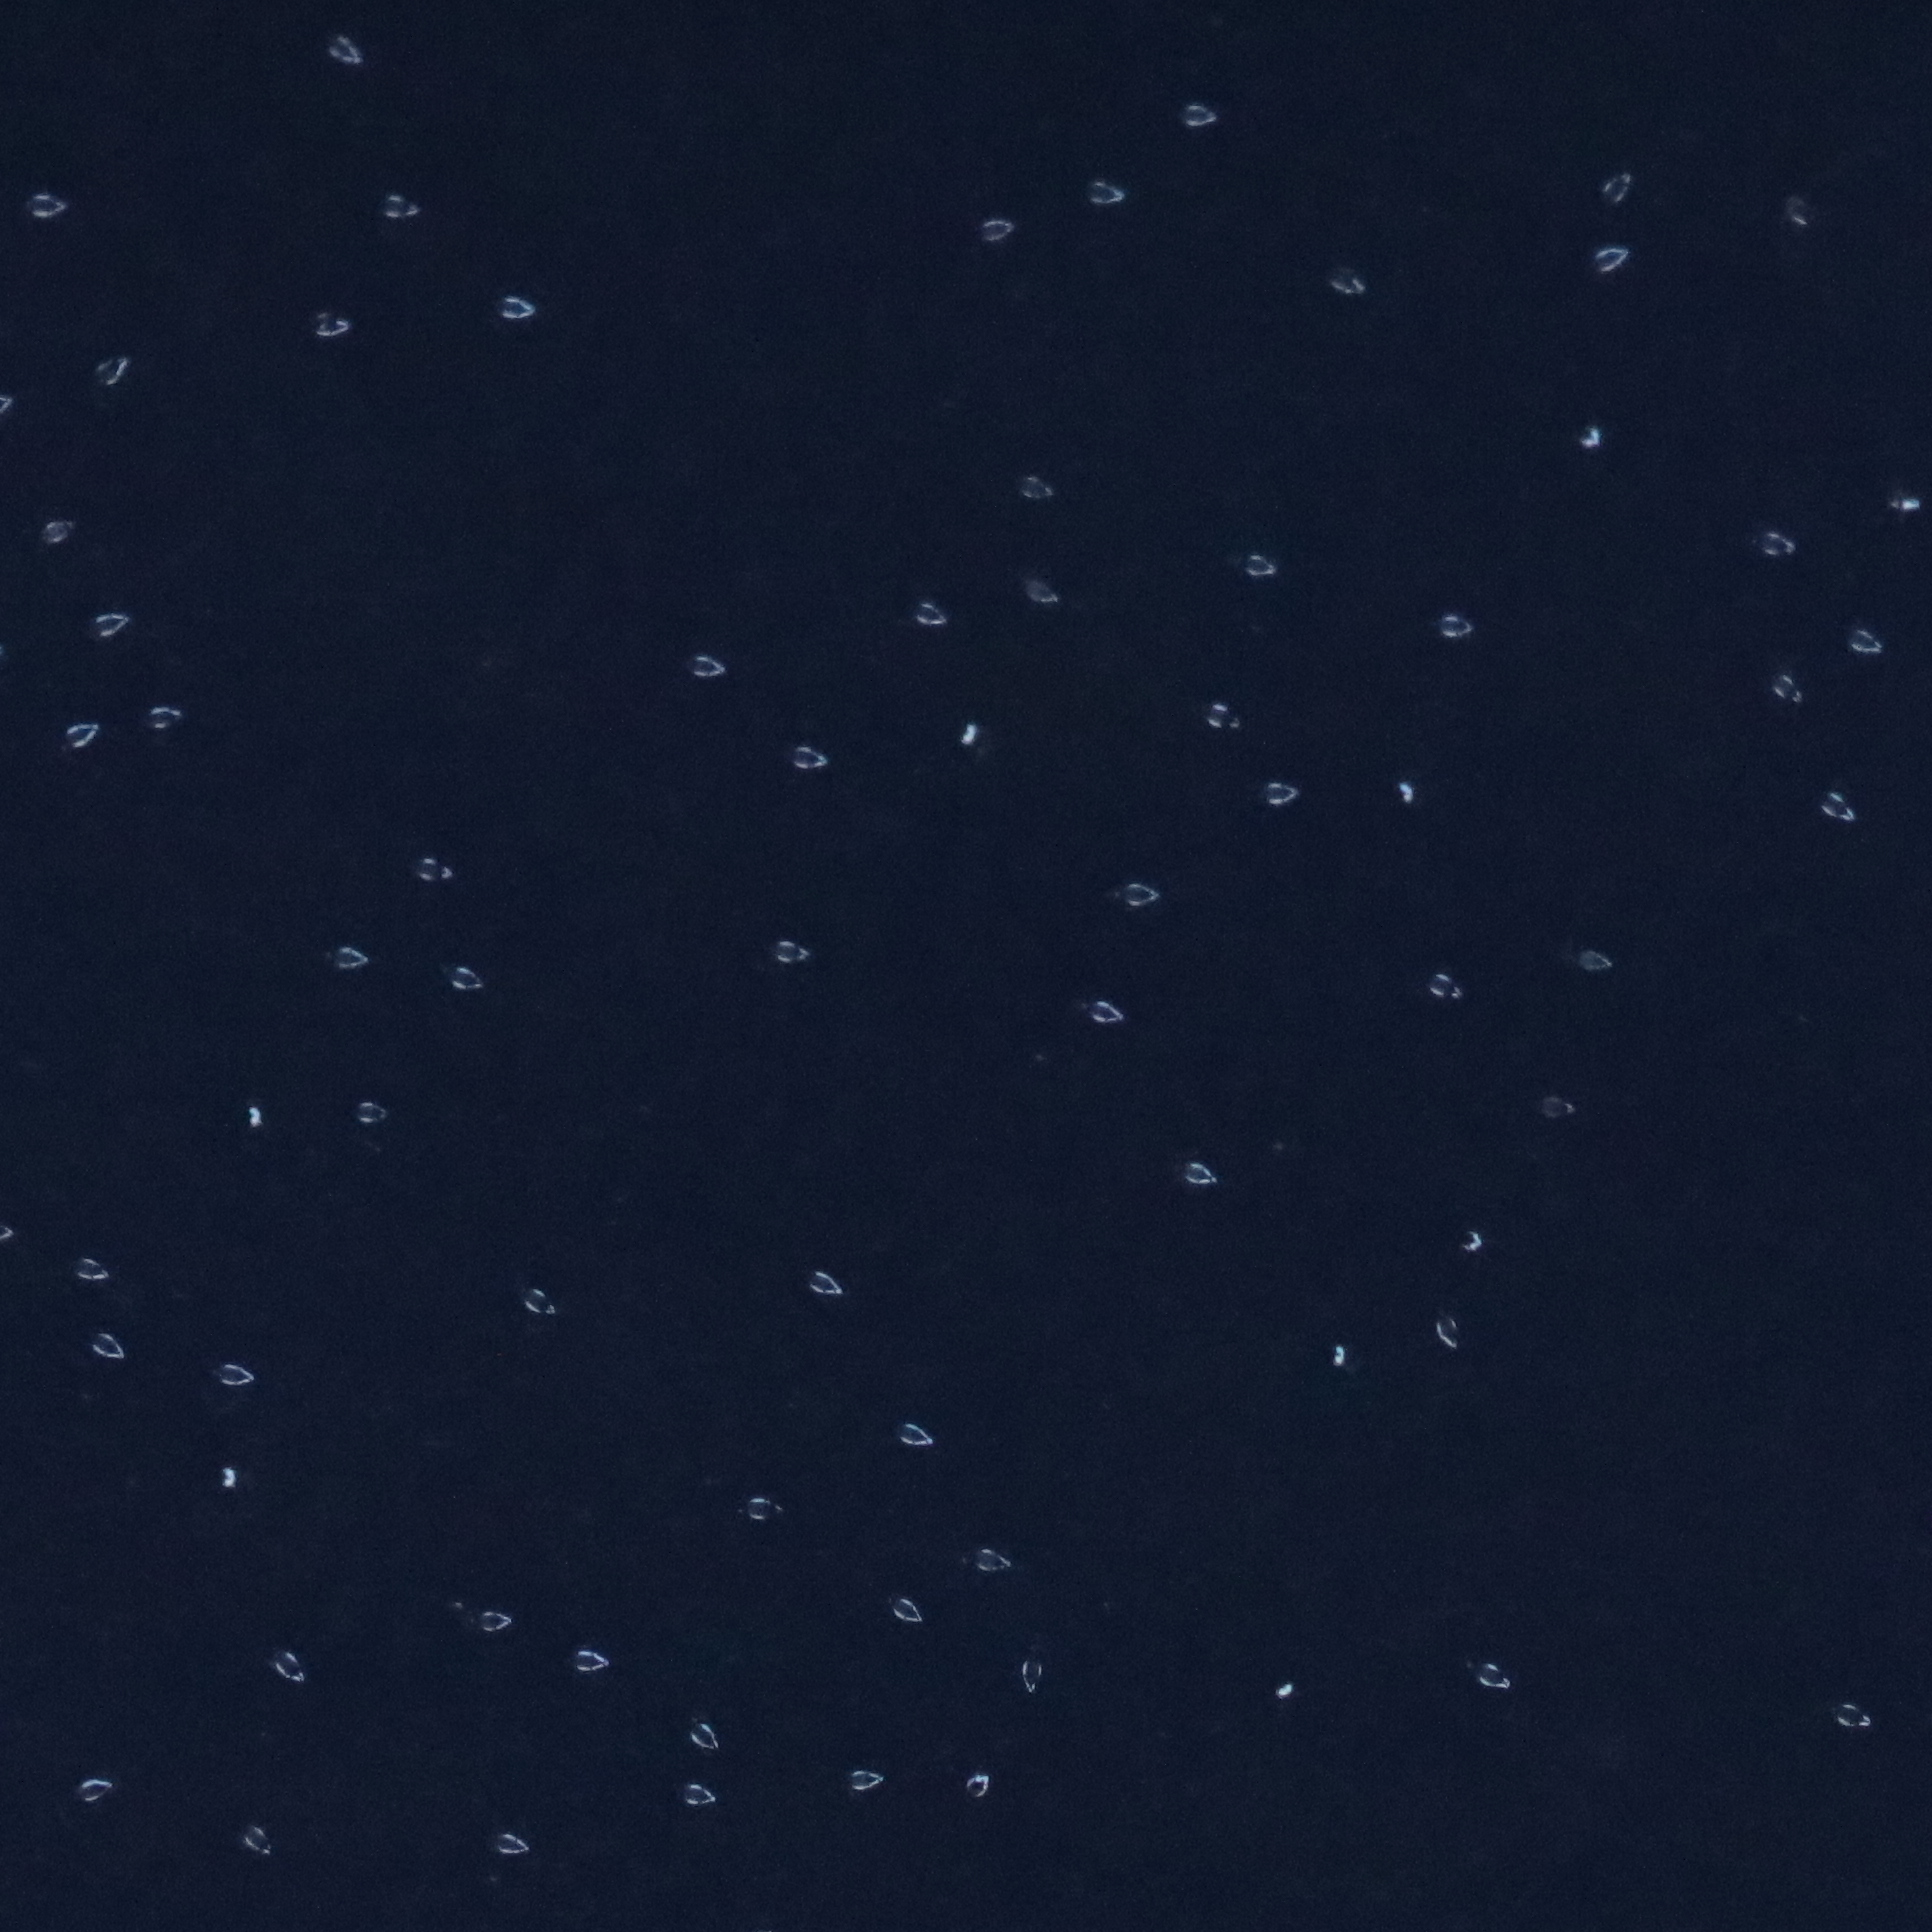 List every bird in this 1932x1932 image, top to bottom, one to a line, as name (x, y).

brant (345, 49)
brant (1198, 114)
brant (1616, 188)
brant (1104, 191)
brant (46, 206)
brant (396, 208)
brant (1799, 210)
brant (994, 230)
brant (1608, 257)
brant (1346, 281)
brant (512, 308)
brant (331, 324)
brant (110, 370)
brant (1587, 436)
brant (1034, 486)
brant (1902, 502)
brant (55, 532)
brant (1771, 541)
brant (1258, 565)
brant (1039, 591)
brant (929, 613)
brant (1453, 624)
brant (107, 625)
brant (1864, 641)
brant (705, 668)
brant (1787, 688)
brant (163, 717)
brant (1220, 719)
brant (963, 728)
brant (78, 735)
brant (802, 759)
brant (1400, 787)
brant (1277, 793)
brant (1837, 805)
brant (429, 871)
brant (1134, 896)
brant (788, 953)
brant (347, 957)
brant (1592, 959)
brant (466, 978)
brant (1442, 985)
brant (1103, 1011)
brant (1556, 1106)
brant (370, 1111)
brant (252, 1114)
brant (1196, 1172)
brant (1469, 1239)
brant (92, 1270)
brant (821, 1282)
brant (538, 1300)
brant (1448, 1331)
brant (105, 1343)
brant (1344, 1357)
brant (230, 1373)
brant (912, 1433)
brant (231, 1476)
brant (760, 1508)
brant (987, 1560)
brant (905, 1610)
brant (488, 1623)
brant (585, 1658)
brant (287, 1665)
brant (1033, 1671)
brant (1490, 1675)
brant (1288, 1693)
brant (1850, 1714)
brant (701, 1733)
brant (864, 1780)
brant (974, 1788)
brant (96, 1789)
brant (696, 1794)
brant (256, 1839)
brant (509, 1843)